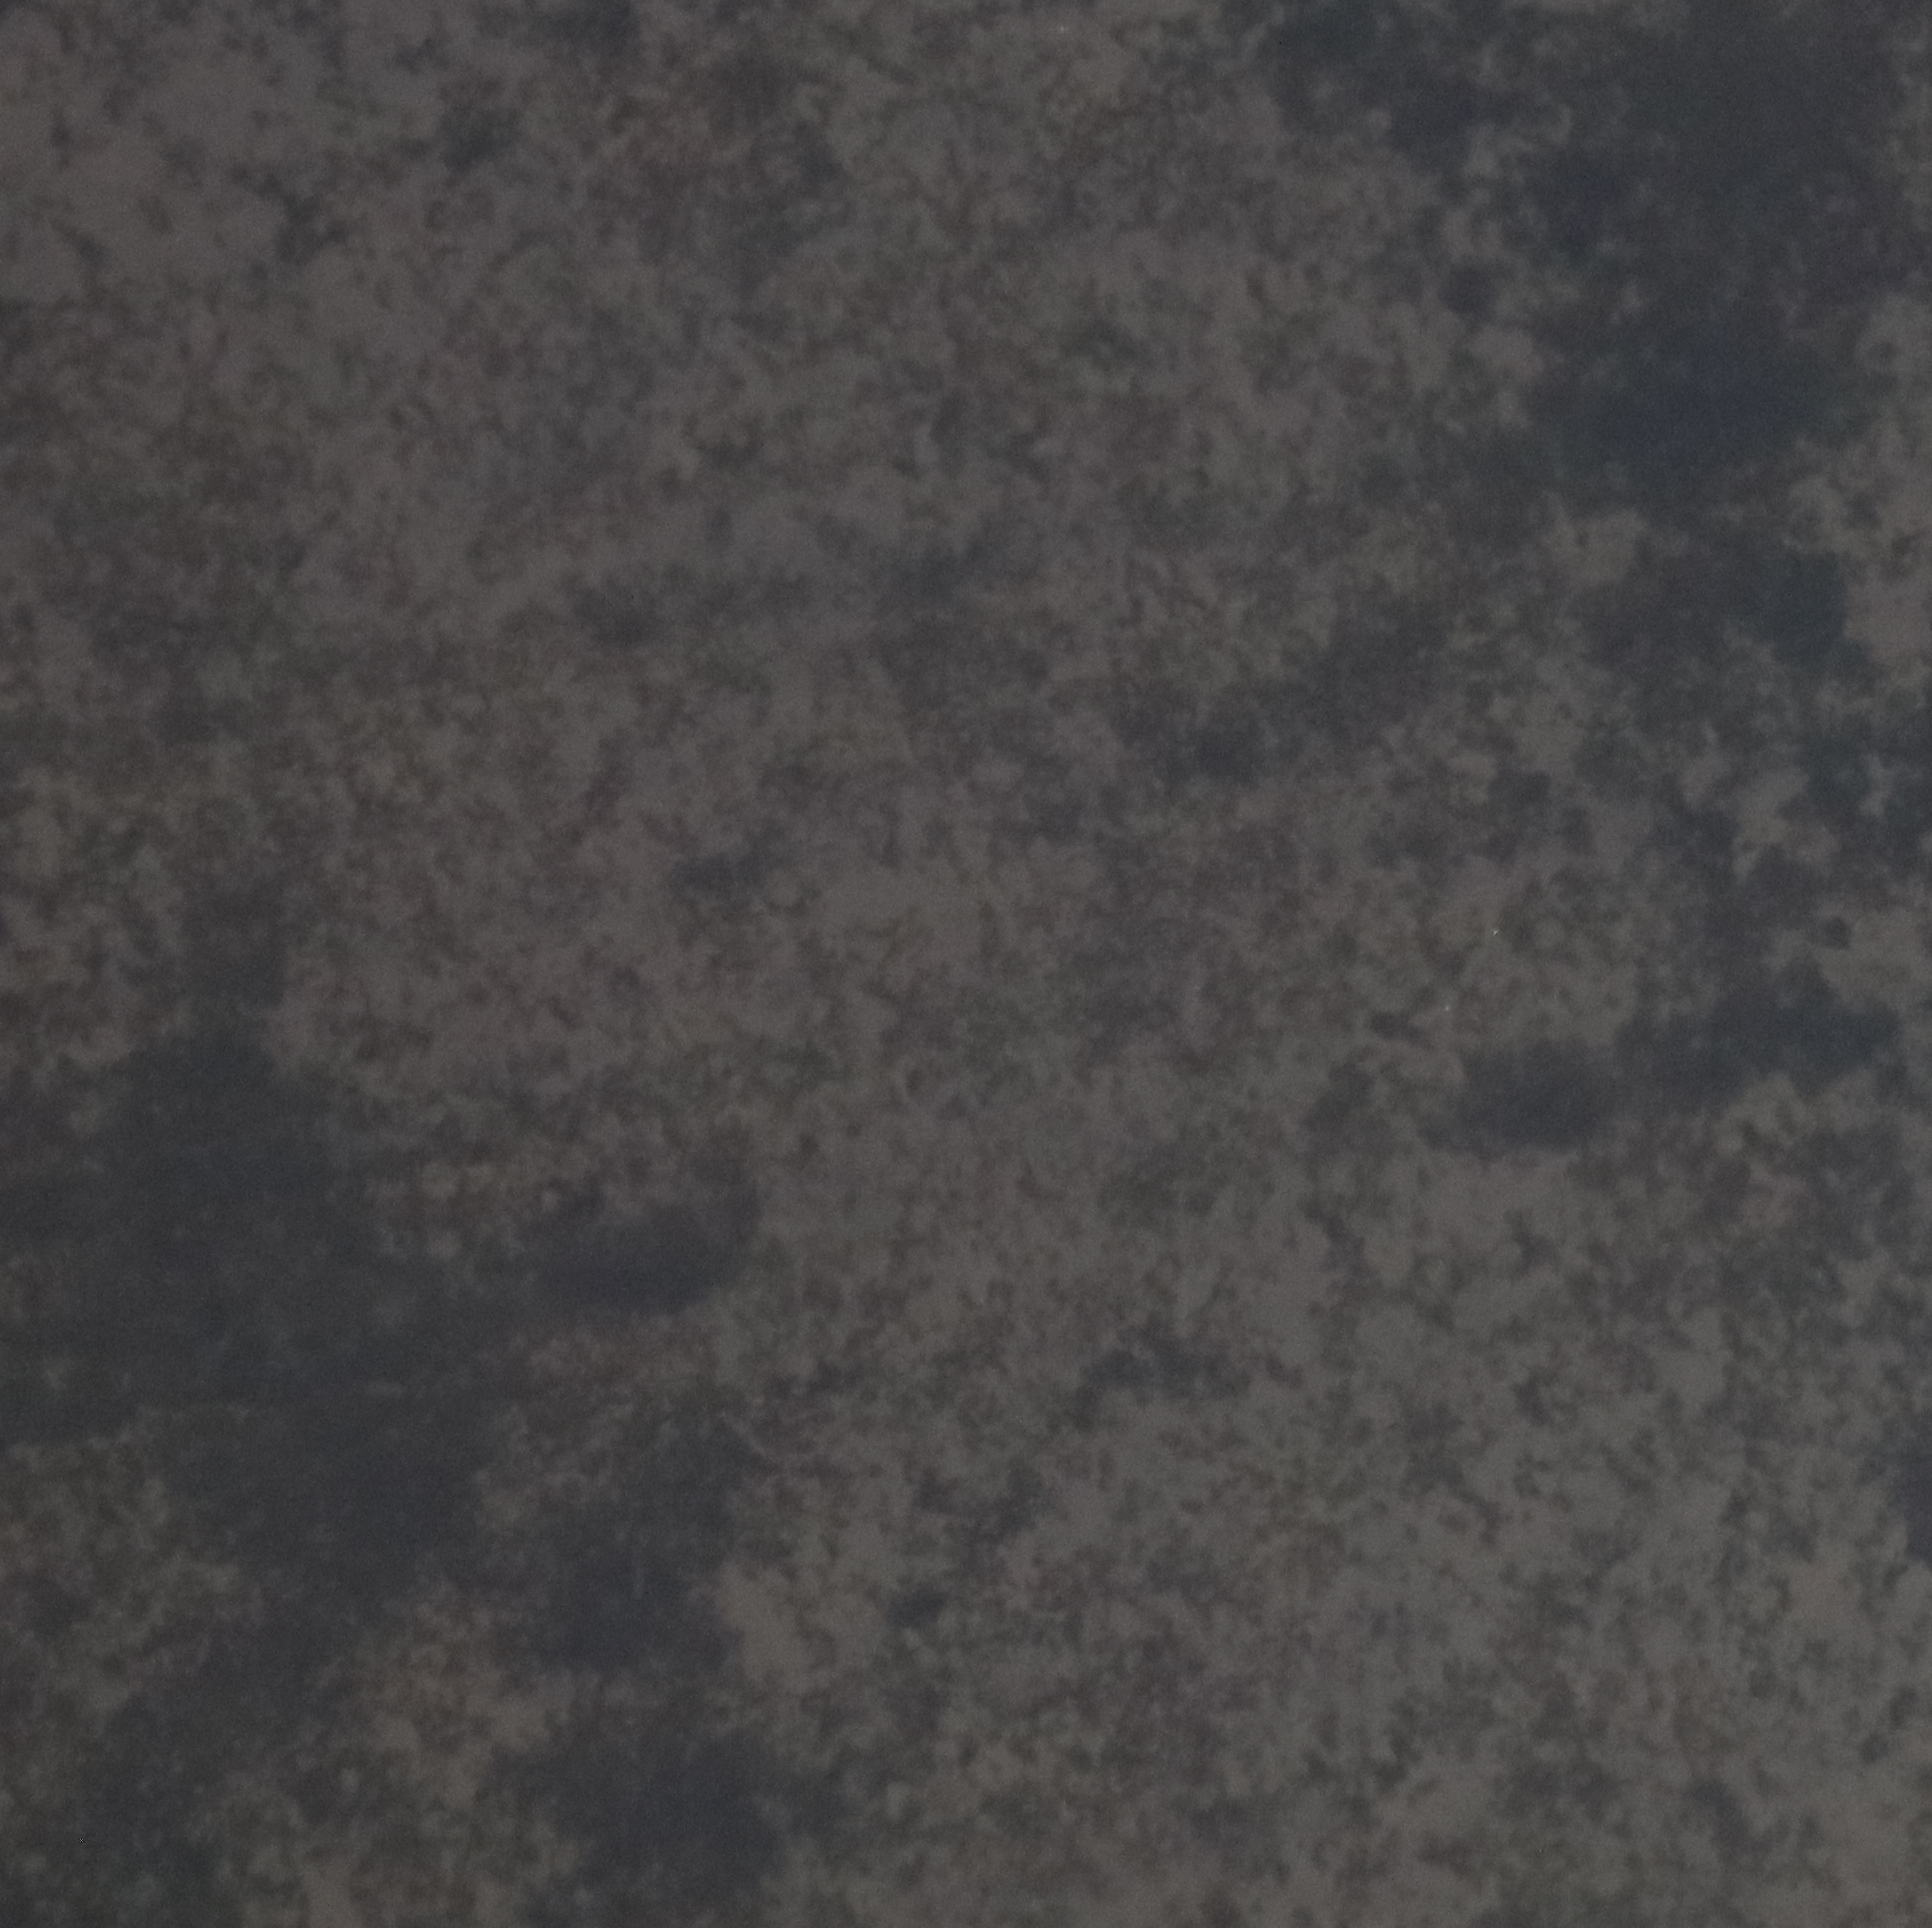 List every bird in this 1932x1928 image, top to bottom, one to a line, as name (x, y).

None